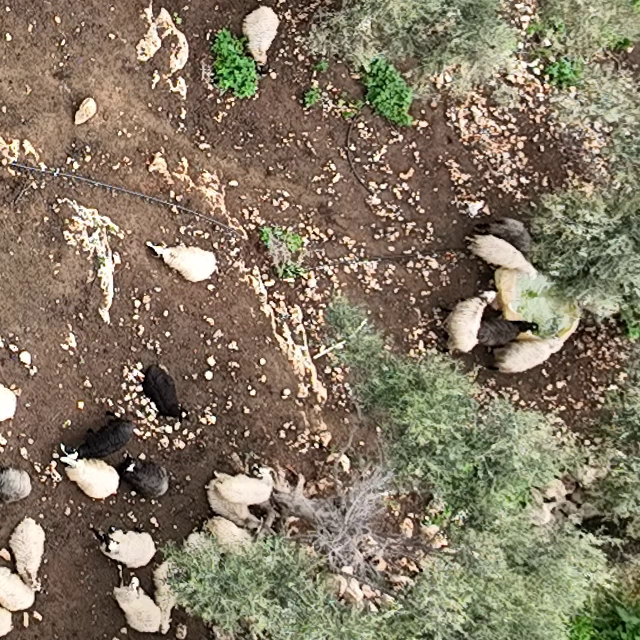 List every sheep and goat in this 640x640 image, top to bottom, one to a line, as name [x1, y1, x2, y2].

sheep [241, 3, 281, 67]
sheep [477, 216, 542, 257]
sheep [465, 234, 540, 276]
sheep [145, 239, 218, 285]
sheep [577, 289, 620, 317]
sheep [446, 290, 497, 354]
sheep [475, 320, 538, 344]
sheep [488, 339, 565, 373]
sheep [142, 366, 191, 421]
sheep [0, 377, 17, 422]
sheep [59, 417, 132, 459]
sheep [118, 448, 167, 498]
sheep [59, 456, 120, 497]
sheep [0, 458, 33, 502]
sheep [214, 466, 276, 506]
sheep [207, 481, 264, 533]
sheep [273, 492, 330, 519]
sheep [202, 515, 252, 552]
sheep [8, 517, 45, 591]
sheep [89, 524, 157, 569]
sheep [188, 531, 223, 571]
sheep [0, 547, 35, 612]
sheep [153, 556, 184, 633]
sheep [113, 564, 159, 632]
sheep [0, 585, 13, 636]